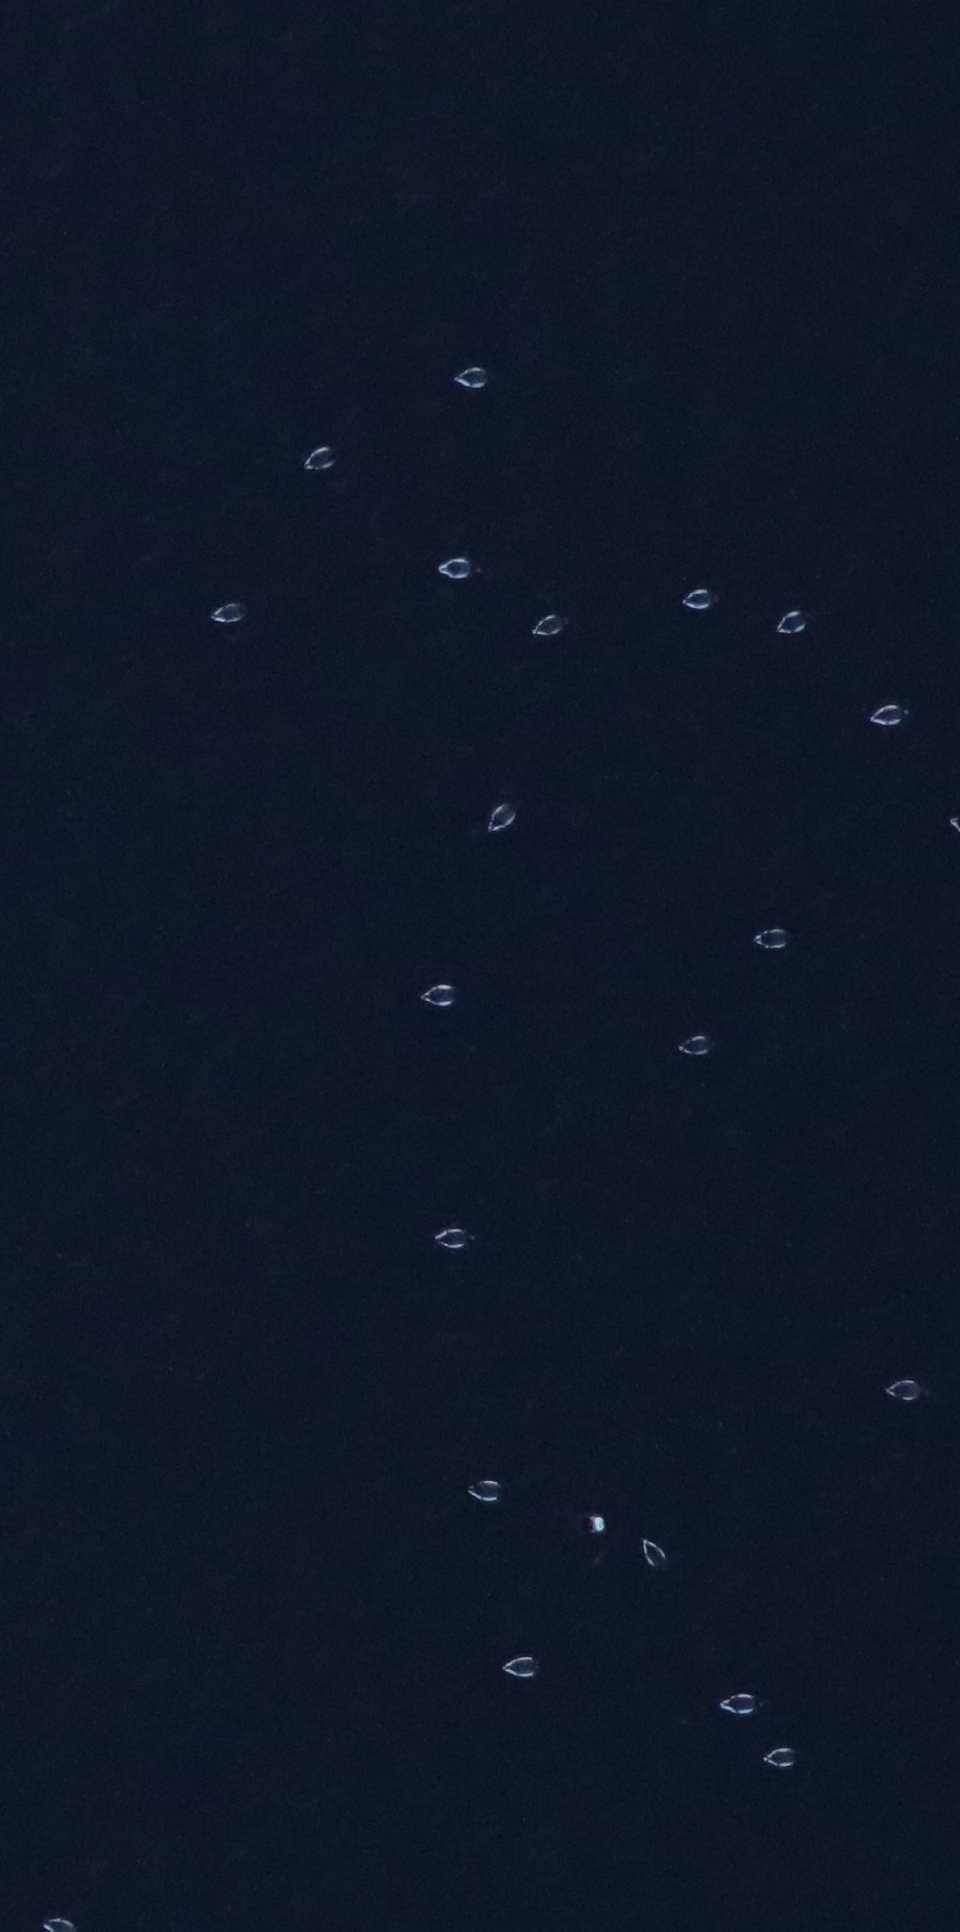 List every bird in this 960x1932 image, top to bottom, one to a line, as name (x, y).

brant (475, 377)
brant (320, 459)
brant (459, 568)
brant (699, 599)
brant (230, 612)
brant (791, 623)
brant (549, 624)
brant (888, 715)
brant (504, 817)
brant (772, 939)
brant (441, 995)
brant (697, 1045)
brant (454, 1239)
brant (907, 1390)
brant (485, 1491)
brant (589, 1524)
brant (655, 1552)
brant (522, 1668)
brant (742, 1704)
brant (780, 1758)
brant (64, 1929)